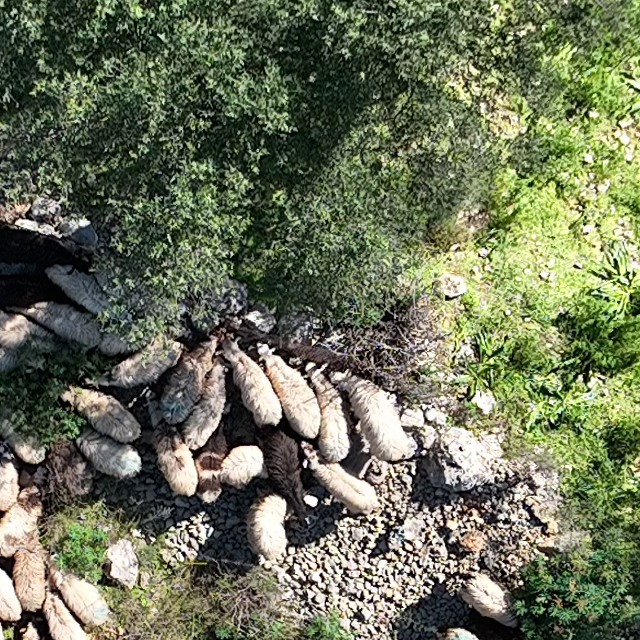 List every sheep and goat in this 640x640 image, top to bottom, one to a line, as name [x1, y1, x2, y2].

sheep [0, 228, 93, 272]
sheep [44, 265, 117, 316]
sheep [91, 268, 145, 303]
sheep [6, 297, 101, 347]
sheep [100, 303, 187, 354]
sheep [0, 308, 65, 351]
sheep [85, 327, 192, 387]
sheep [161, 330, 222, 424]
sheep [220, 338, 283, 427]
sheep [257, 342, 322, 440]
sheep [0, 346, 44, 391]
sheep [184, 358, 229, 450]
sheep [303, 360, 351, 463]
sheep [329, 371, 409, 461]
sheep [59, 387, 142, 444]
sheep [0, 389, 16, 461]
sheep [146, 391, 198, 496]
sheep [195, 402, 231, 504]
sheep [71, 423, 143, 478]
sheep [261, 426, 312, 529]
sheep [4, 430, 46, 464]
sheep [0, 439, 19, 513]
sheep [46, 439, 93, 495]
sheep [299, 440, 378, 513]
sheep [221, 444, 269, 489]
sheep [0, 465, 48, 557]
sheep [247, 493, 289, 559]
sheep [14, 530, 49, 612]
sheep [0, 538, 21, 621]
sheep [43, 559, 110, 629]
sheep [463, 571, 542, 639]
sheep [44, 586, 98, 639]
sheep [35, 619, 82, 639]
sheep [11, 622, 49, 639]
sheep [445, 628, 522, 639]